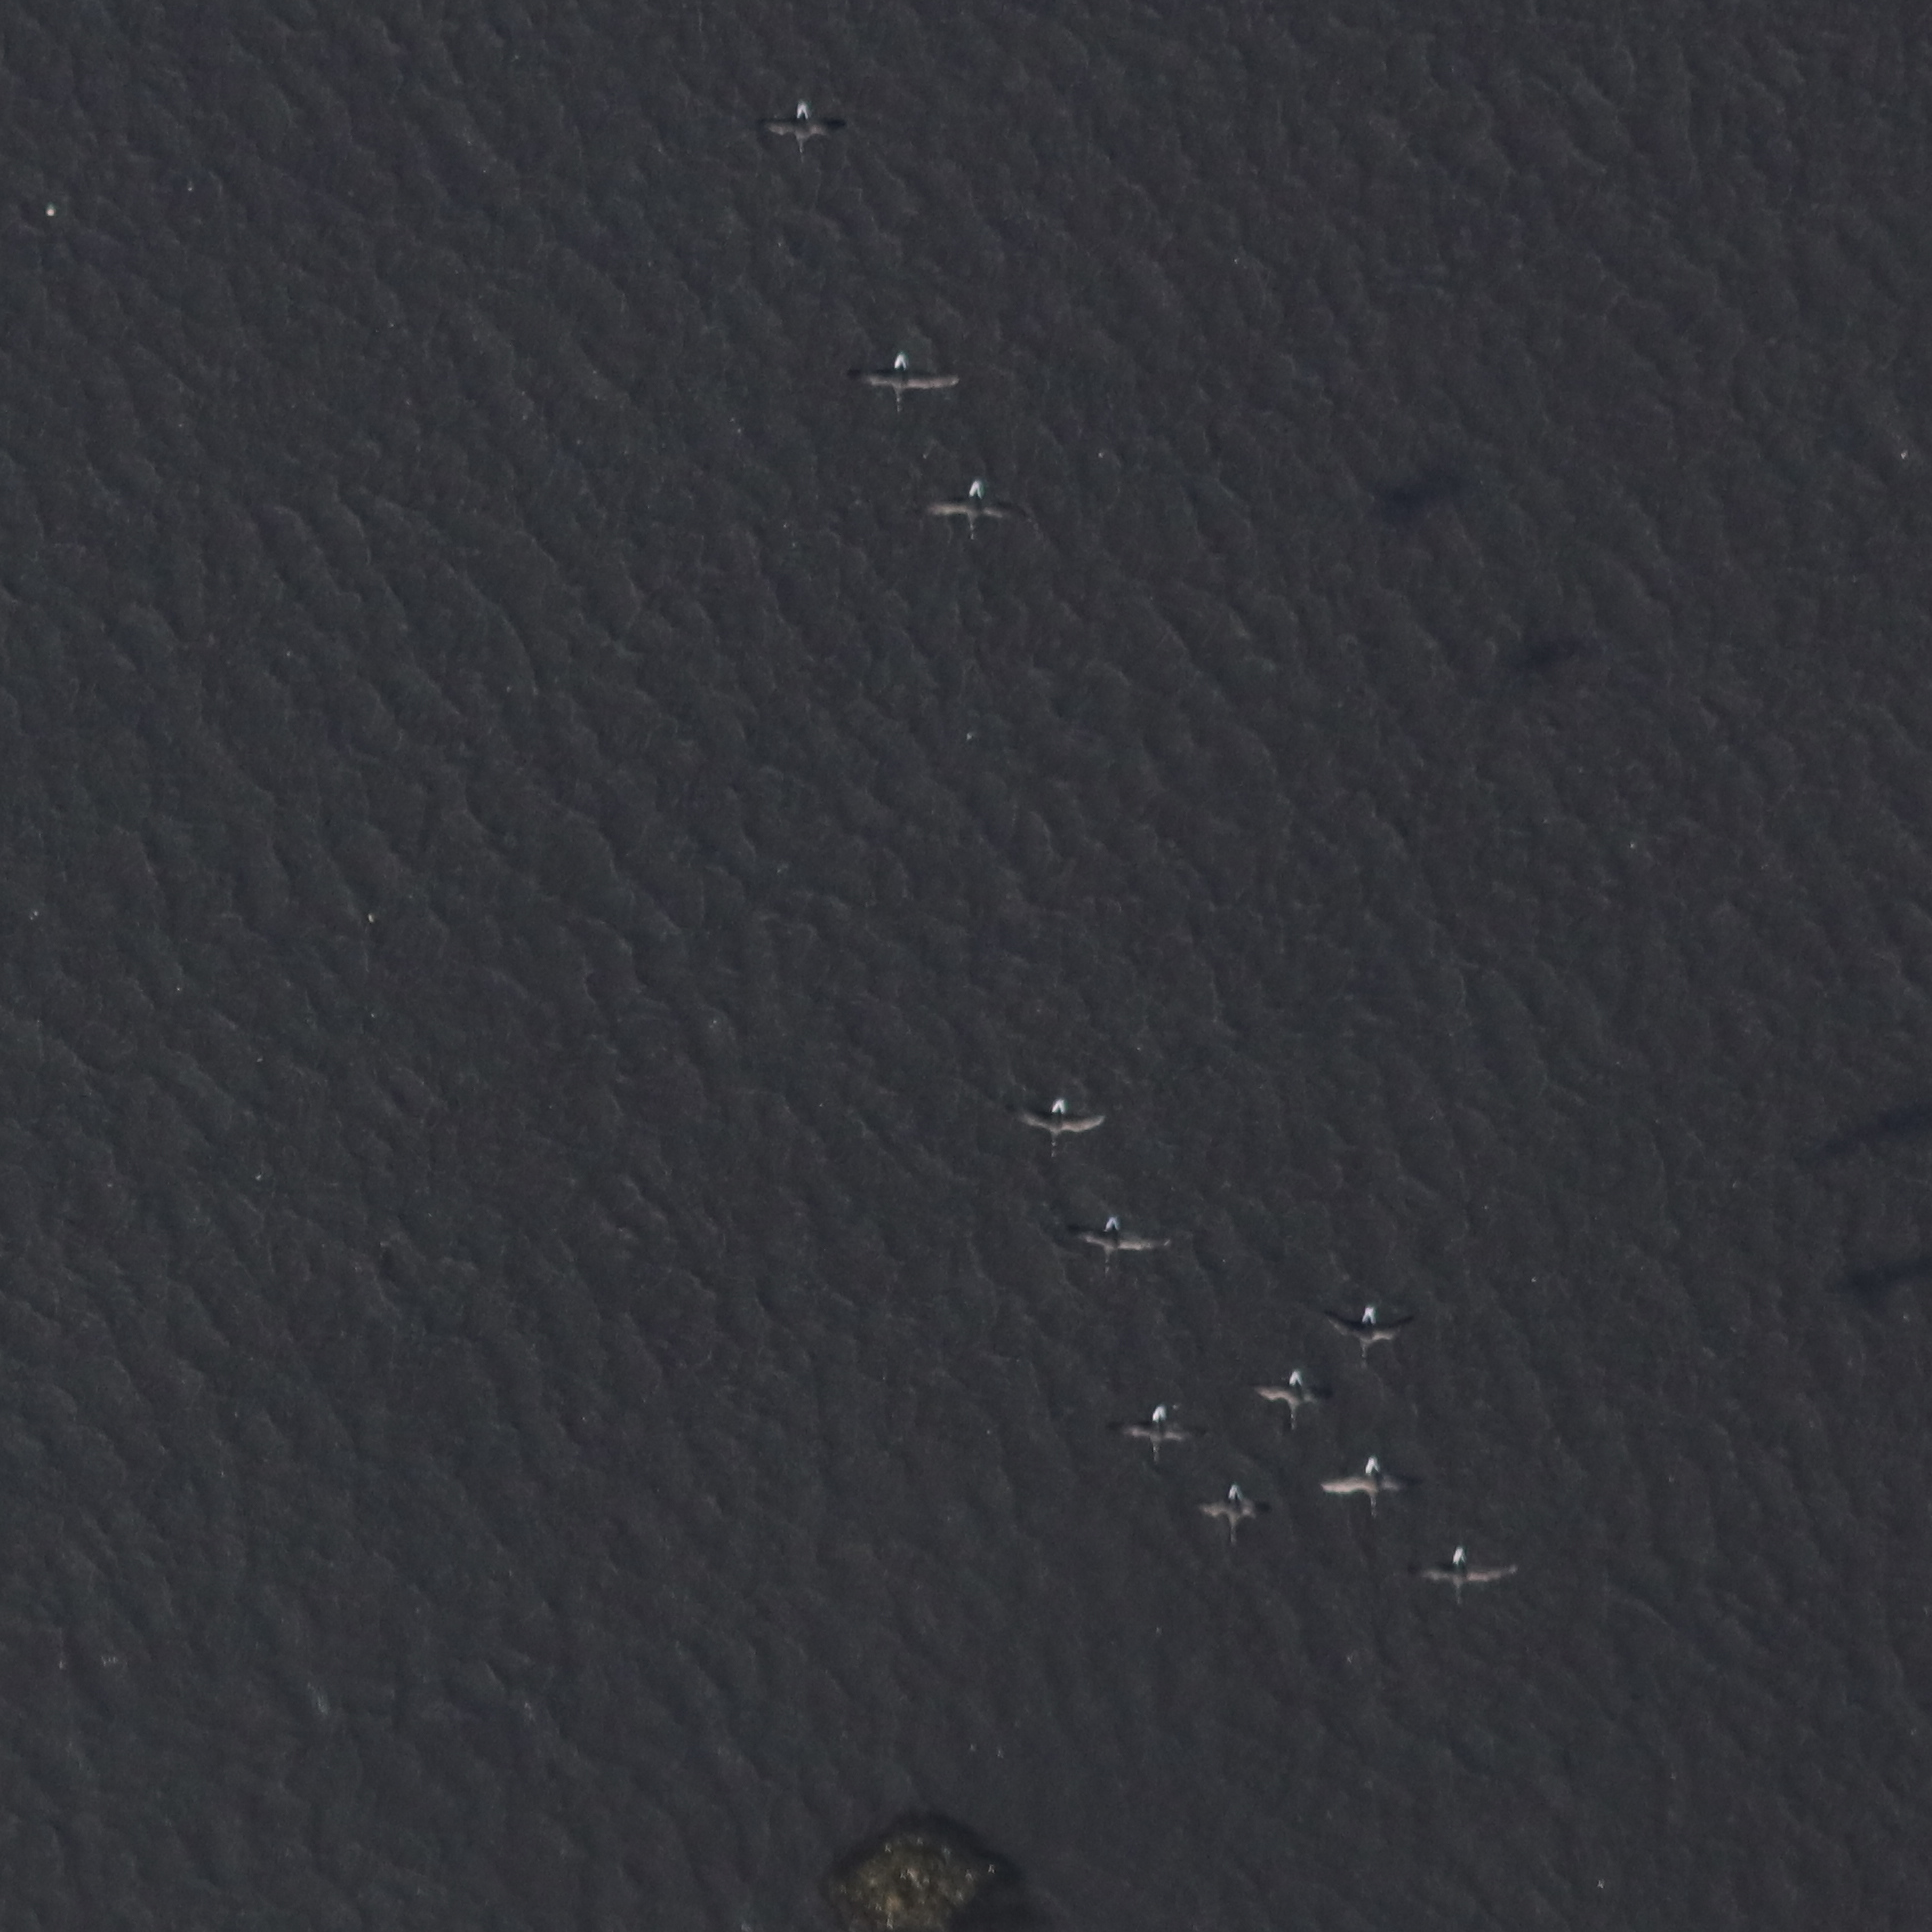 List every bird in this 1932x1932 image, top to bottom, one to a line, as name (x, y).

brant (799, 125)
brant (897, 377)
brant (969, 504)
brant (1056, 1122)
brant (1112, 1241)
brant (1365, 1329)
brant (1297, 1398)
brant (1154, 1433)
brant (1377, 1484)
brant (1232, 1507)
brant (1462, 1574)